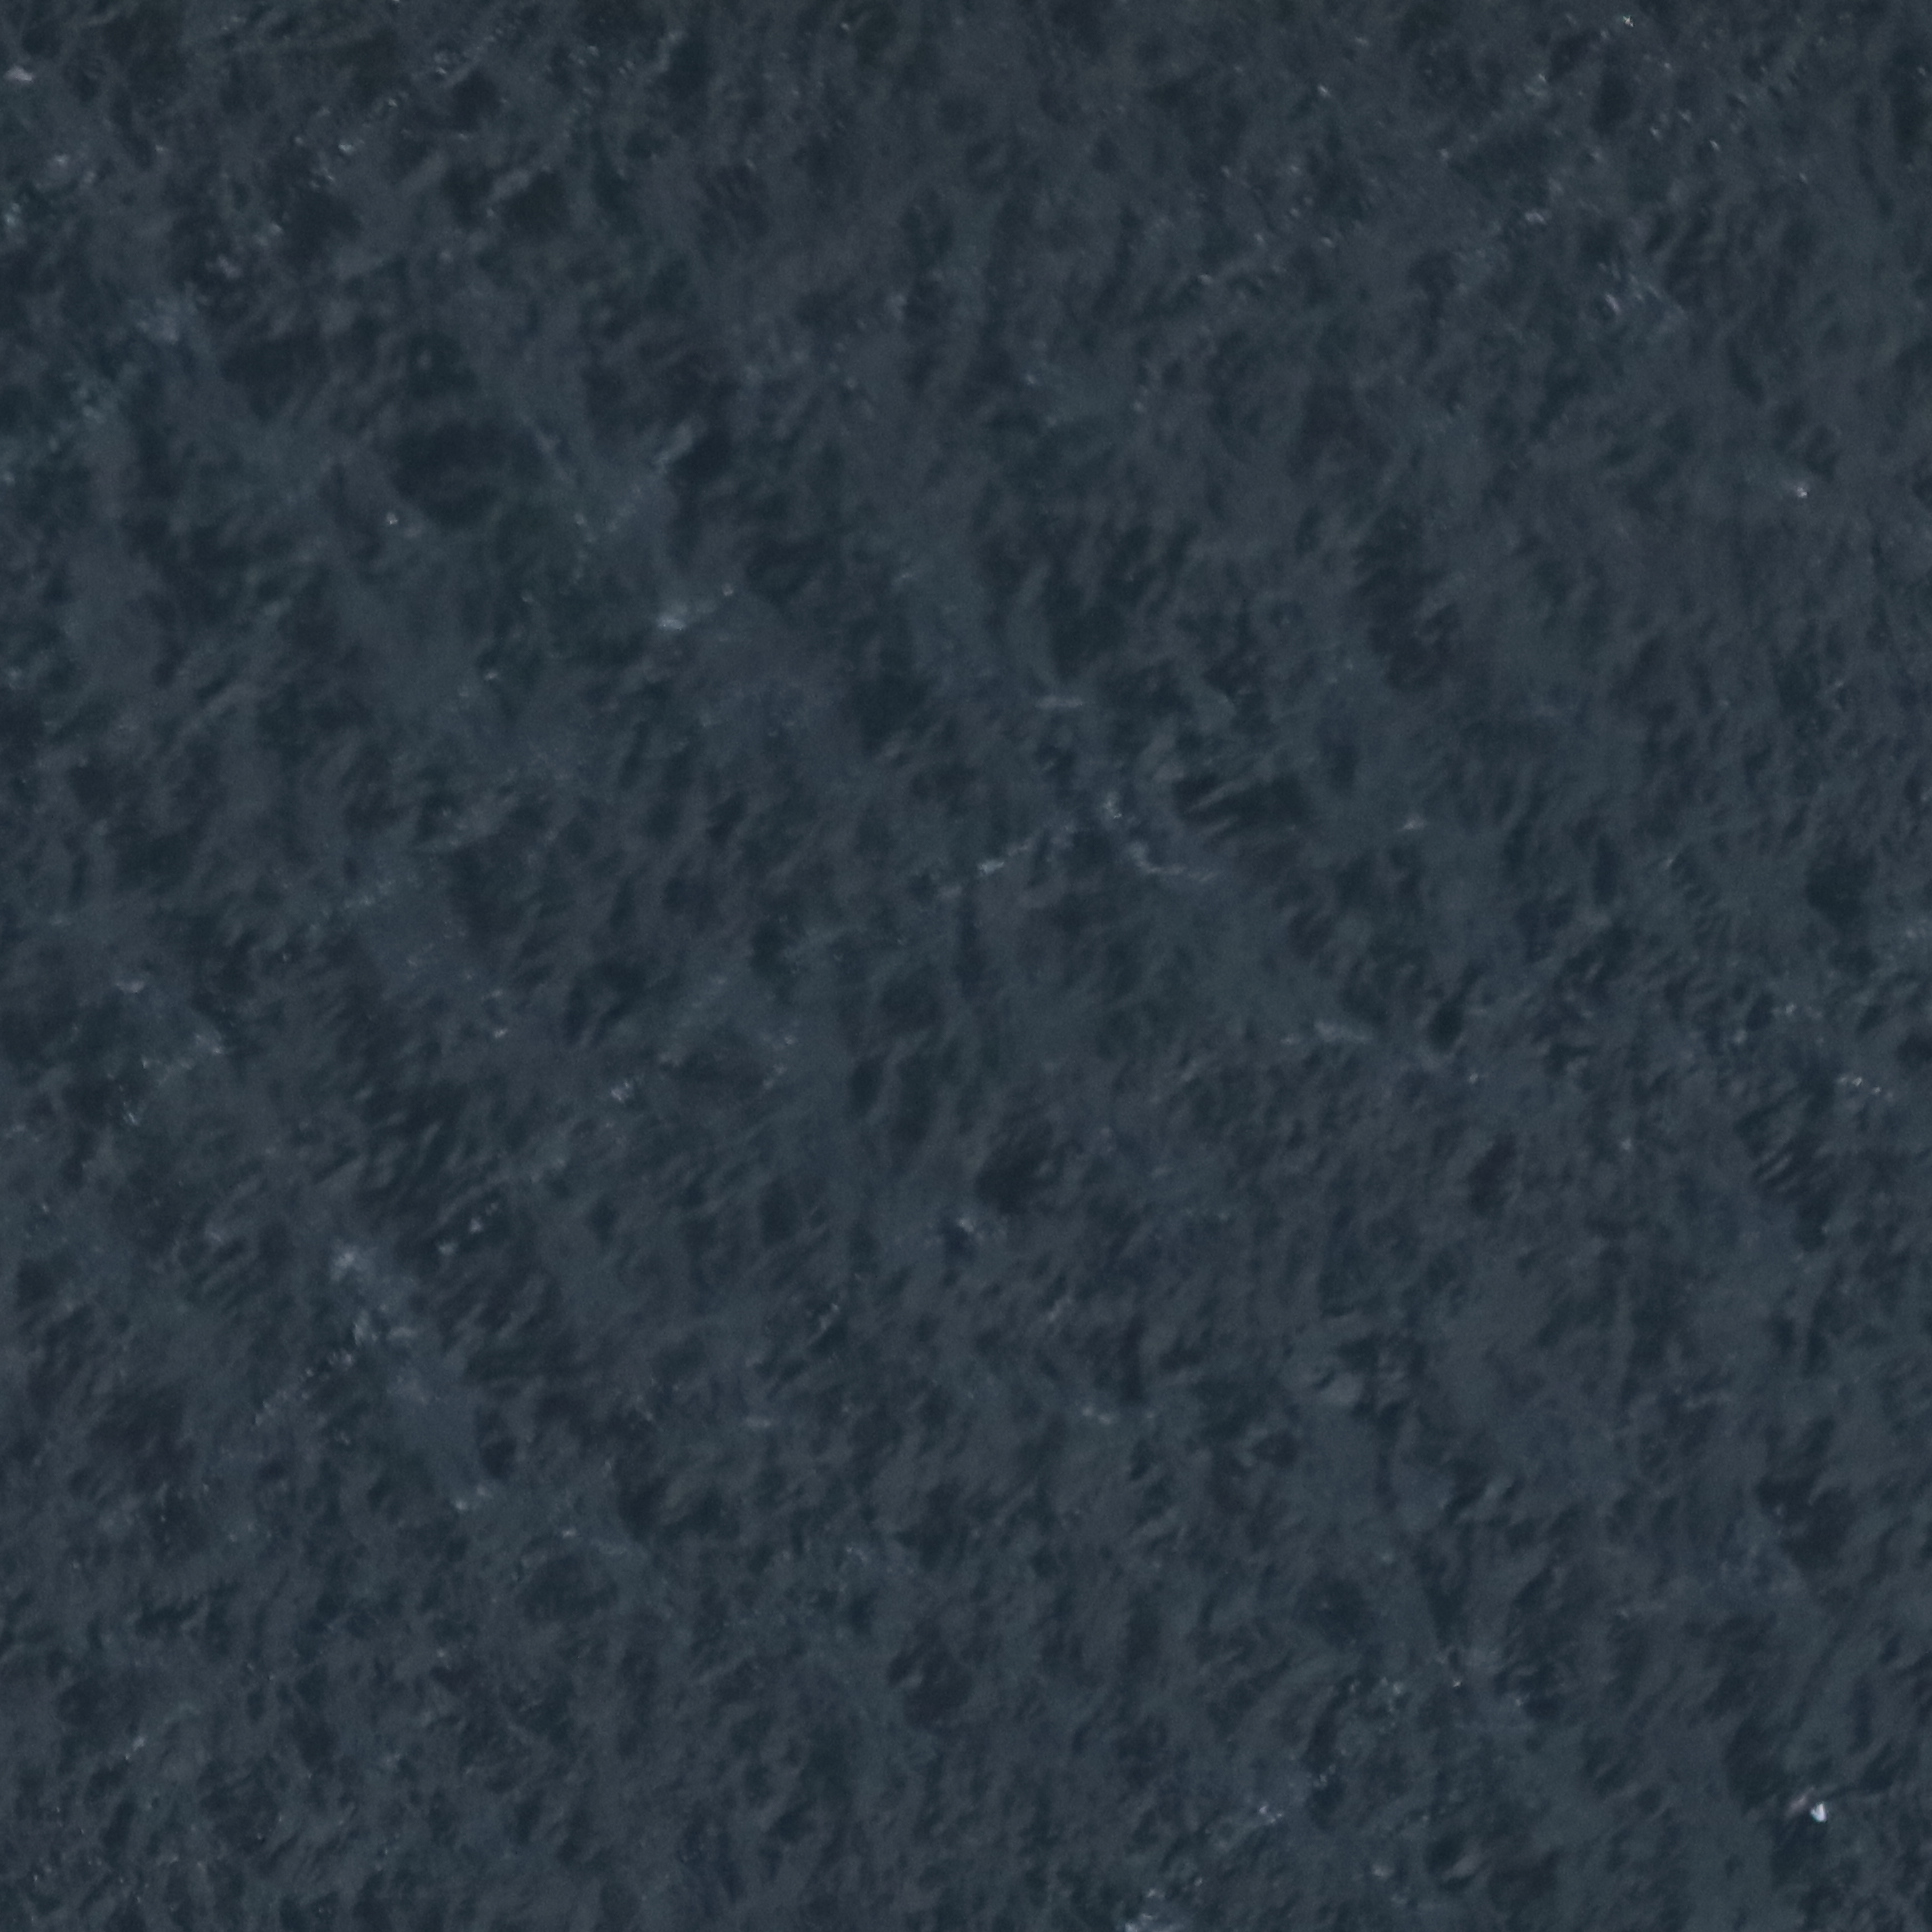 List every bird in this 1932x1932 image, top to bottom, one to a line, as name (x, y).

brant (1813, 1804)